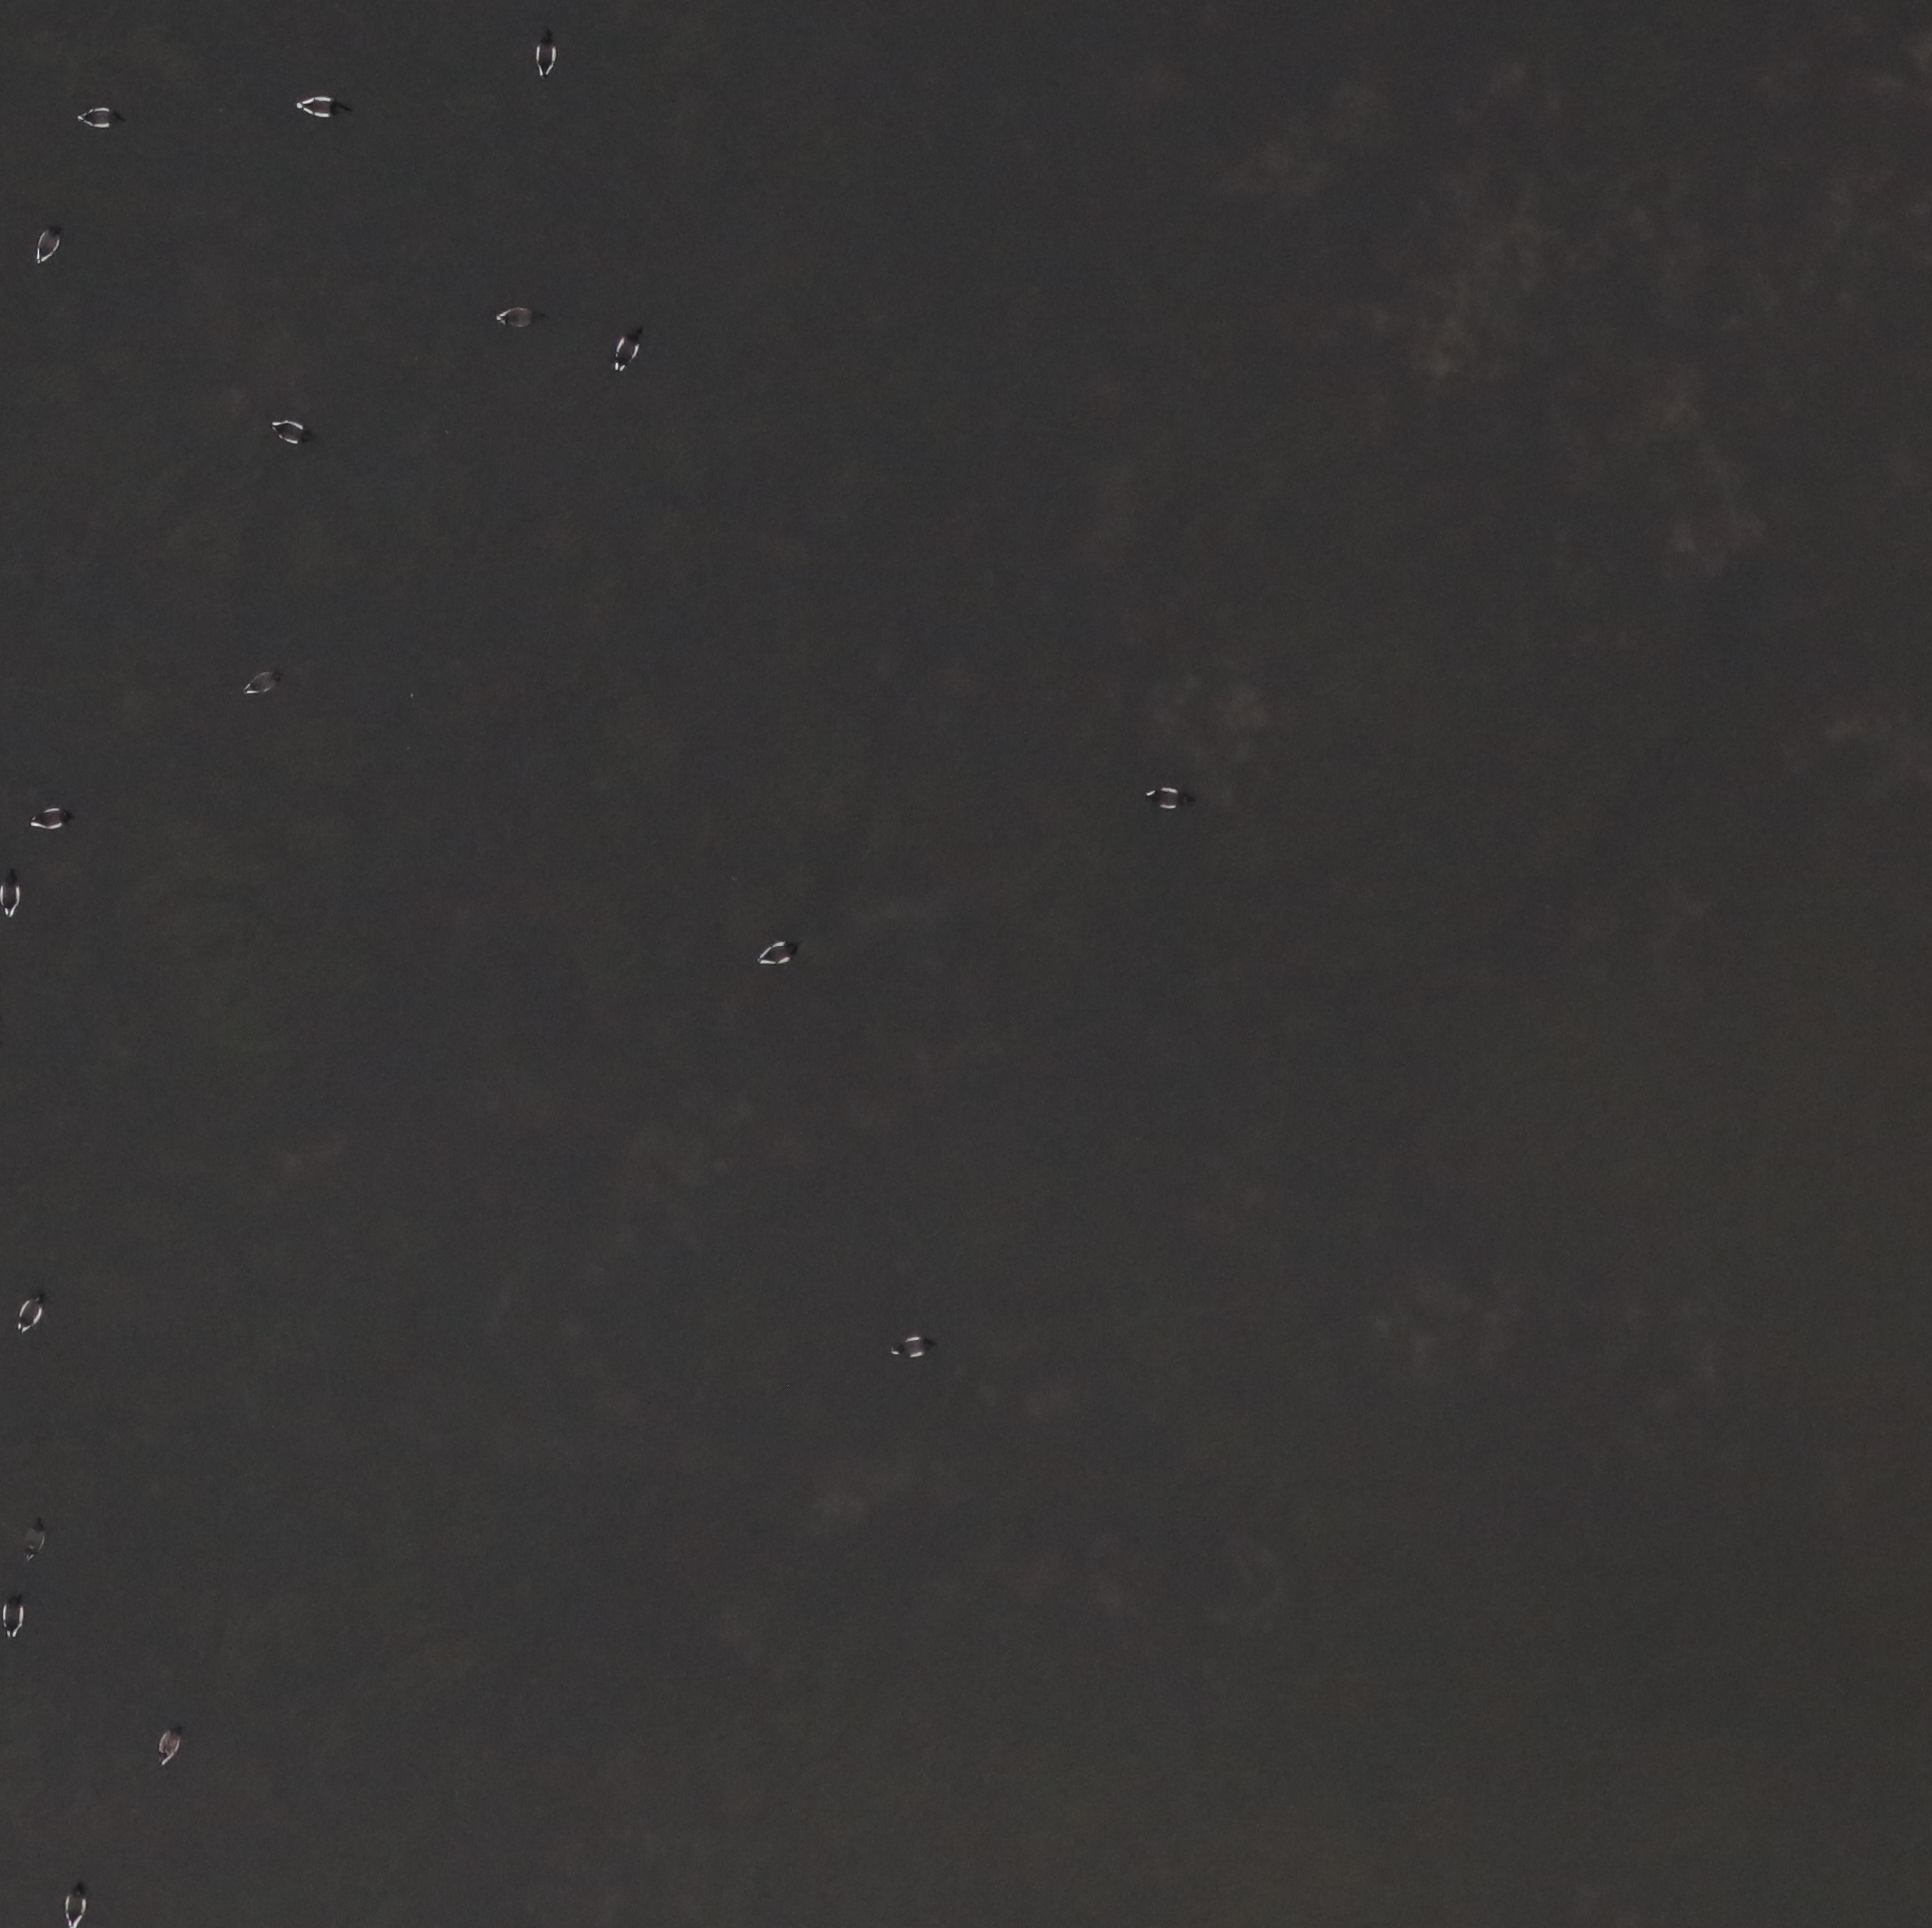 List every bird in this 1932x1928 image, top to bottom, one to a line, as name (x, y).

brant (546, 56)
brant (320, 105)
brant (101, 119)
brant (47, 243)
brant (522, 316)
brant (626, 350)
brant (291, 432)
brant (261, 685)
brant (1173, 798)
brant (50, 820)
brant (10, 894)
brant (782, 948)
brant (30, 1312)
brant (916, 1345)
brant (37, 1539)
brant (14, 1617)
brant (170, 1743)
brant (70, 1907)